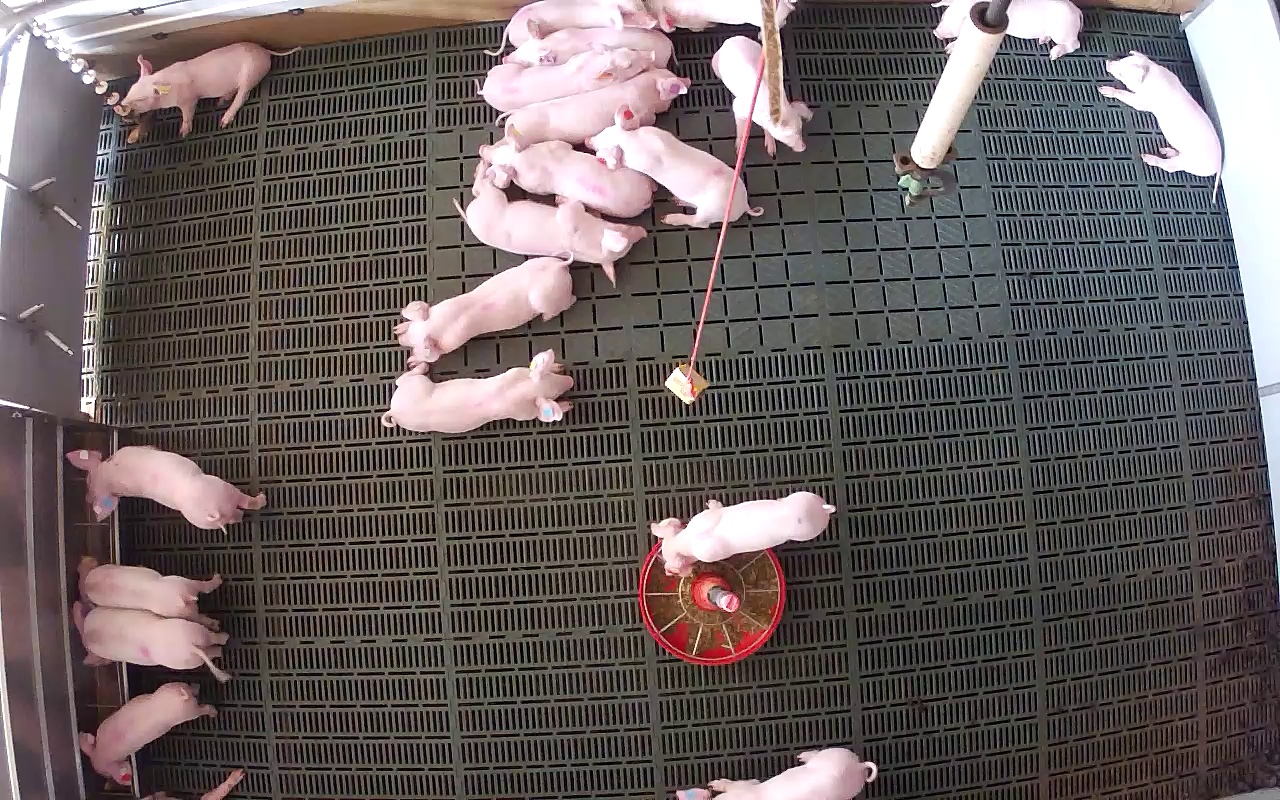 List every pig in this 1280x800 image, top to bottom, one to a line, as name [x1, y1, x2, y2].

pig [642, 0, 795, 41]
pig [485, 1, 659, 56]
pig [932, 2, 1082, 60]
pig [501, 19, 678, 68]
pig [711, 36, 814, 157]
pig [115, 41, 304, 138]
pig [477, 41, 655, 113]
pig [1098, 51, 1224, 204]
pig [495, 63, 691, 146]
pig [584, 106, 765, 227]
pig [480, 125, 660, 218]
pig [452, 159, 646, 289]
pig [393, 248, 578, 367]
pig [381, 349, 575, 436]
pig [65, 446, 269, 532]
pig [652, 493, 837, 577]
pig [78, 556, 224, 633]
pig [74, 600, 233, 683]
pig [80, 681, 219, 787]
pig [673, 749, 878, 799]